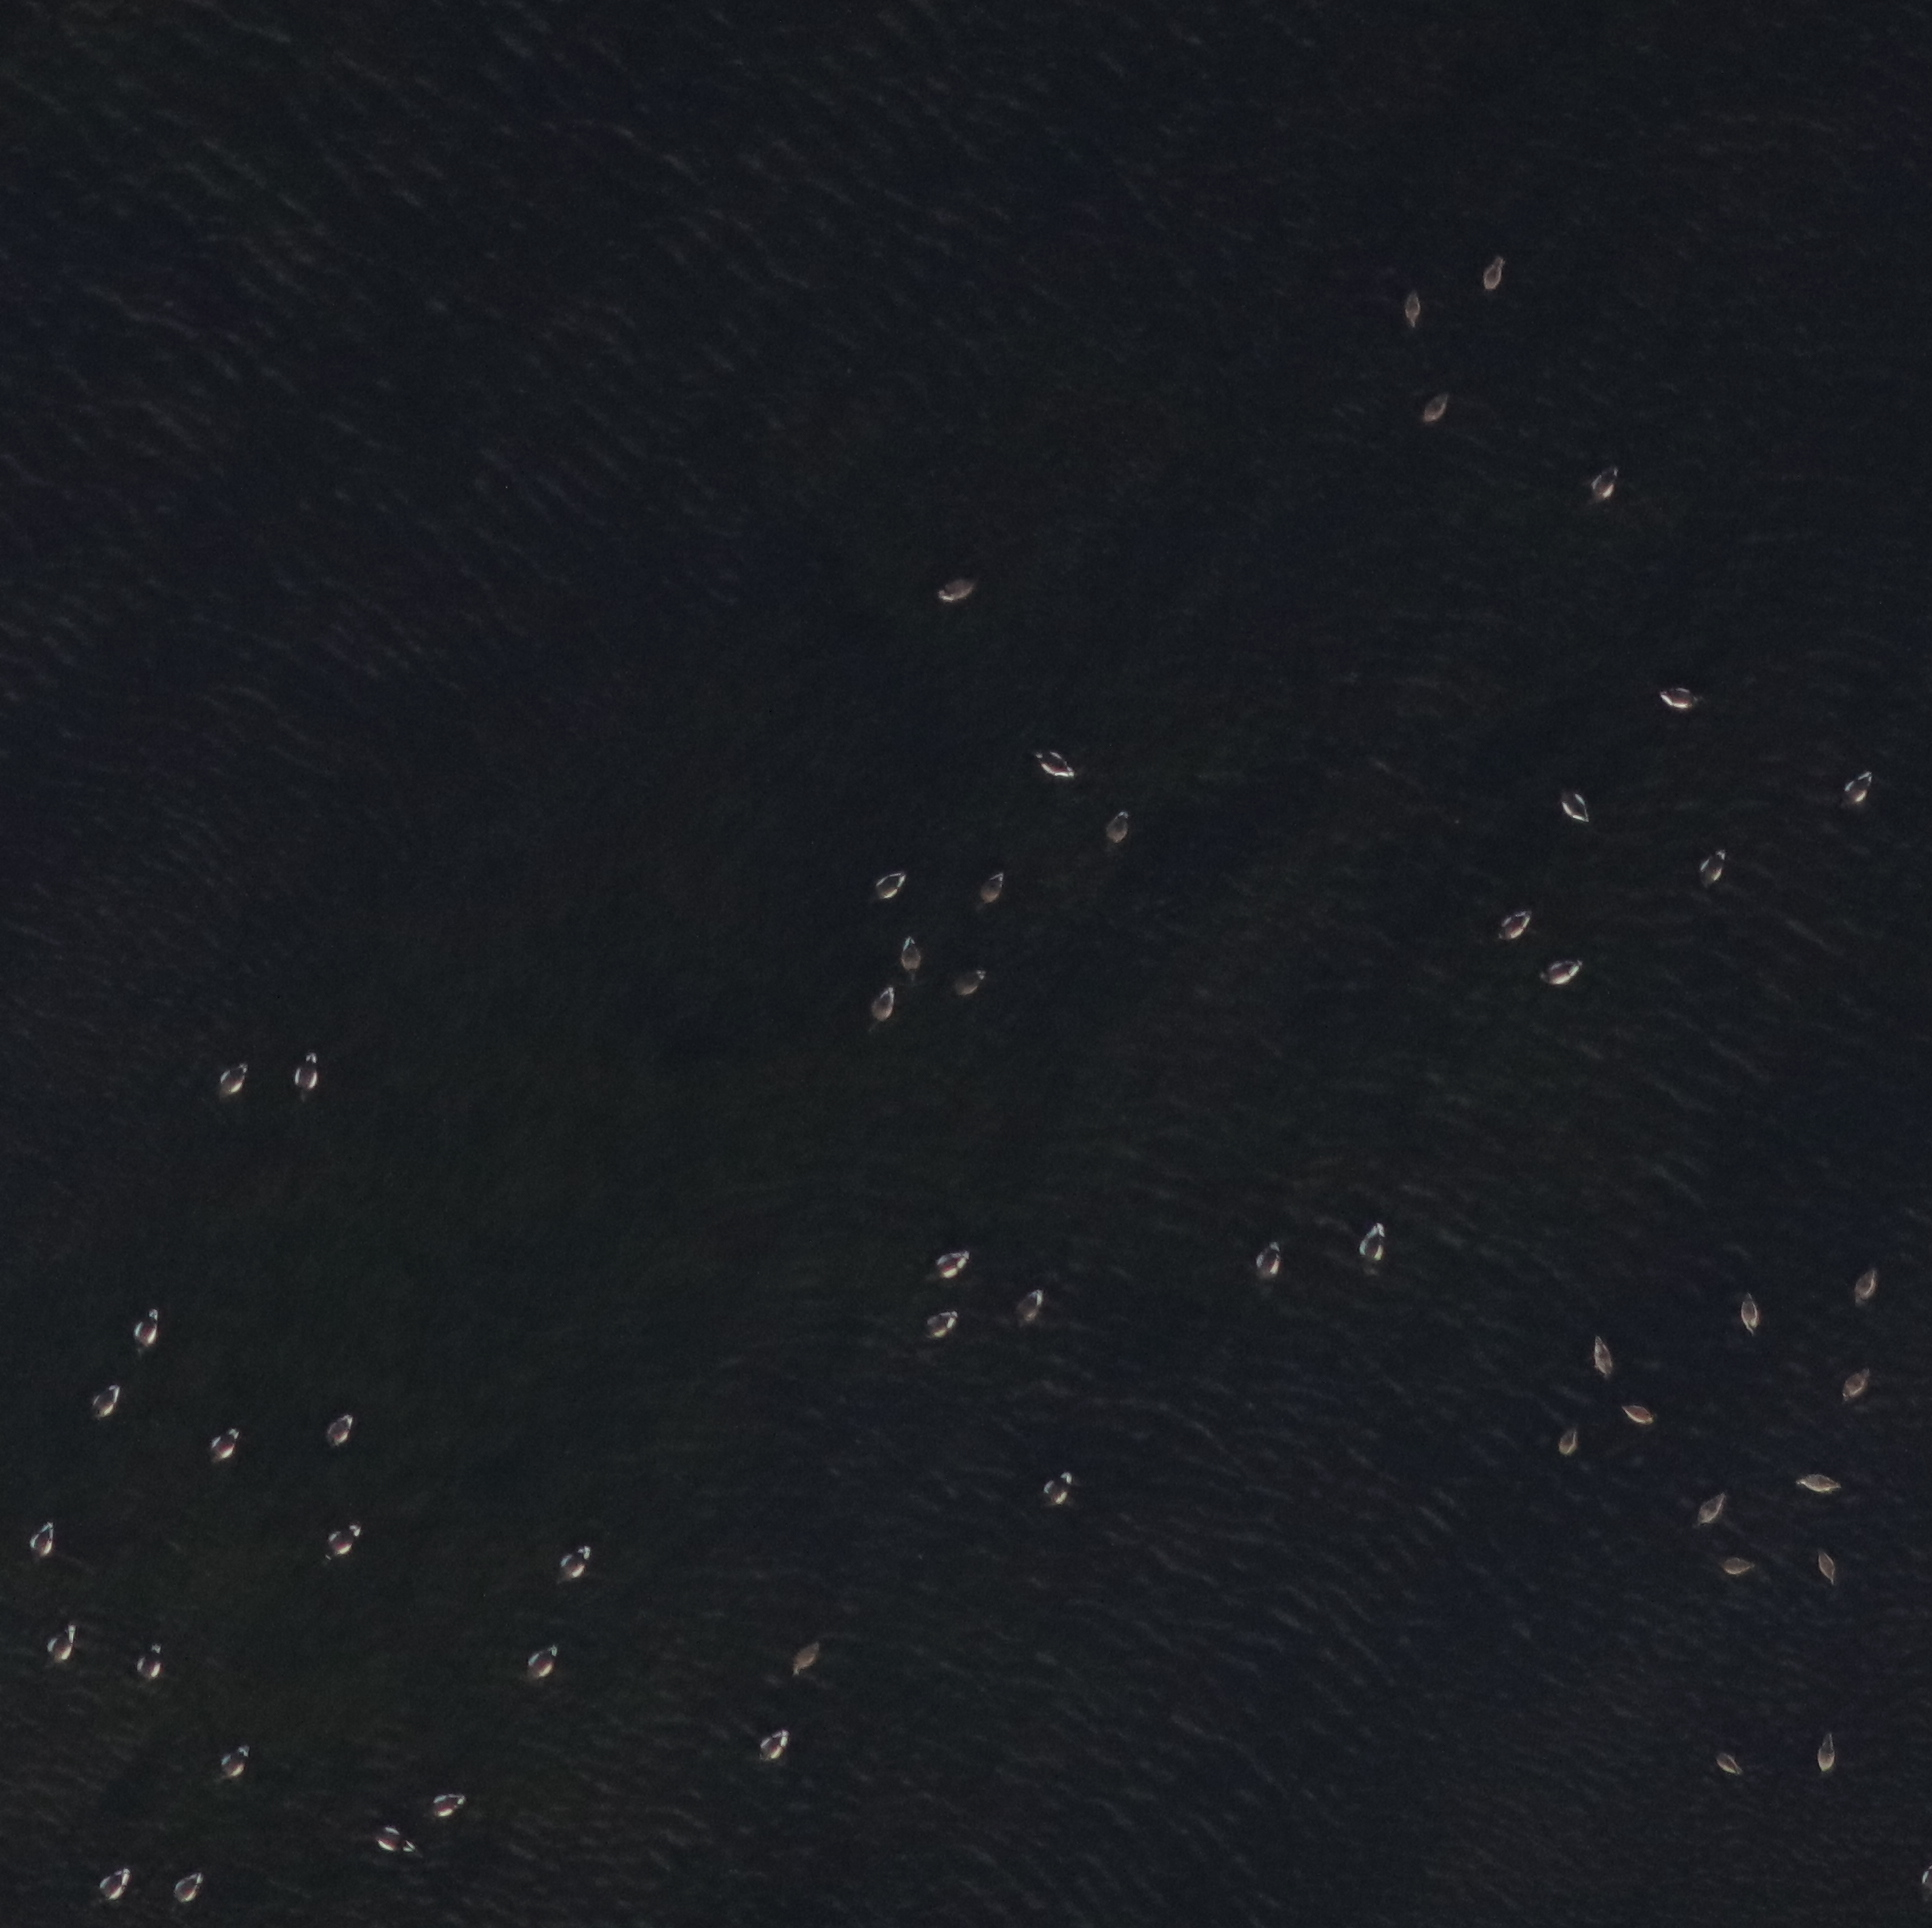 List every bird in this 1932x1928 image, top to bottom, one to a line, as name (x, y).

other bird (1497, 278)
other bird (1410, 308)
other bird (1440, 408)
brant (1604, 483)
brant (955, 589)
brant (1681, 696)
brant (1056, 763)
brant (1857, 790)
brant (1575, 805)
brant (1116, 828)
brant (1711, 870)
brant (887, 886)
brant (990, 888)
brant (1514, 925)
brant (910, 956)
brant (1560, 971)
brant (966, 982)
brant (880, 1006)
brant (305, 1074)
brant (232, 1079)
brant (1372, 1246)
brant (1269, 1263)
brant (948, 1265)
other bird (1864, 1281)
brant (1028, 1308)
other bird (1749, 1313)
brant (939, 1325)
brant (145, 1331)
other bird (1605, 1366)
other bird (1851, 1384)
brant (104, 1401)
other bird (1643, 1410)
brant (339, 1430)
brant (223, 1445)
other bird (1563, 1448)
other bird (1817, 1484)
brant (1056, 1490)
other bird (1710, 1509)
brant (340, 1540)
brant (43, 1541)
brant (573, 1564)
other bird (1739, 1564)
other bird (1830, 1569)
brant (62, 1645)
other bird (806, 1647)
brant (541, 1662)
brant (149, 1663)
brant (771, 1747)
other bird (1826, 1754)
other bird (1734, 1762)
brant (232, 1763)
brant (447, 1804)
brant (391, 1838)
brant (112, 1886)
brant (185, 1888)